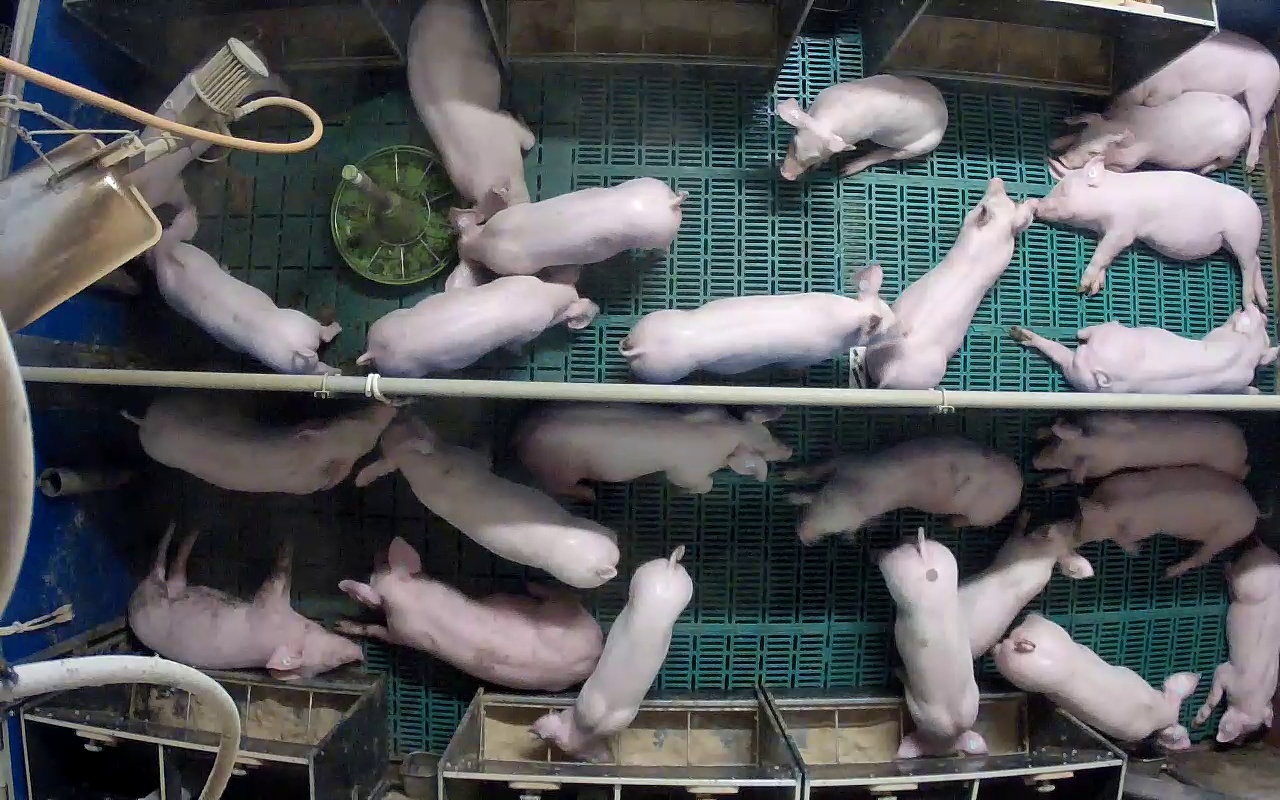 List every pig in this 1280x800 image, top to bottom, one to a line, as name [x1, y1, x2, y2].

pig [407, 1, 538, 221]
pig [1101, 30, 1278, 174]
pig [126, 39, 294, 211]
pig [776, 73, 948, 183]
pig [1049, 92, 1252, 177]
pig [1033, 156, 1273, 315]
pig [445, 177, 688, 291]
pig [866, 177, 1038, 390]
pig [144, 203, 348, 377]
pig [356, 262, 600, 377]
pig [620, 265, 911, 381]
pig [1011, 305, 1278, 393]
pig [117, 392, 397, 498]
pig [508, 404, 796, 501]
pig [356, 408, 620, 590]
pig [1034, 412, 1251, 489]
pig [782, 435, 1025, 548]
pig [1070, 465, 1274, 577]
pig [958, 510, 1096, 657]
pig [127, 523, 366, 681]
pig [868, 524, 990, 763]
pig [333, 535, 605, 693]
pig [1192, 536, 1277, 744]
pig [529, 544, 696, 763]
pig [986, 610, 1202, 752]